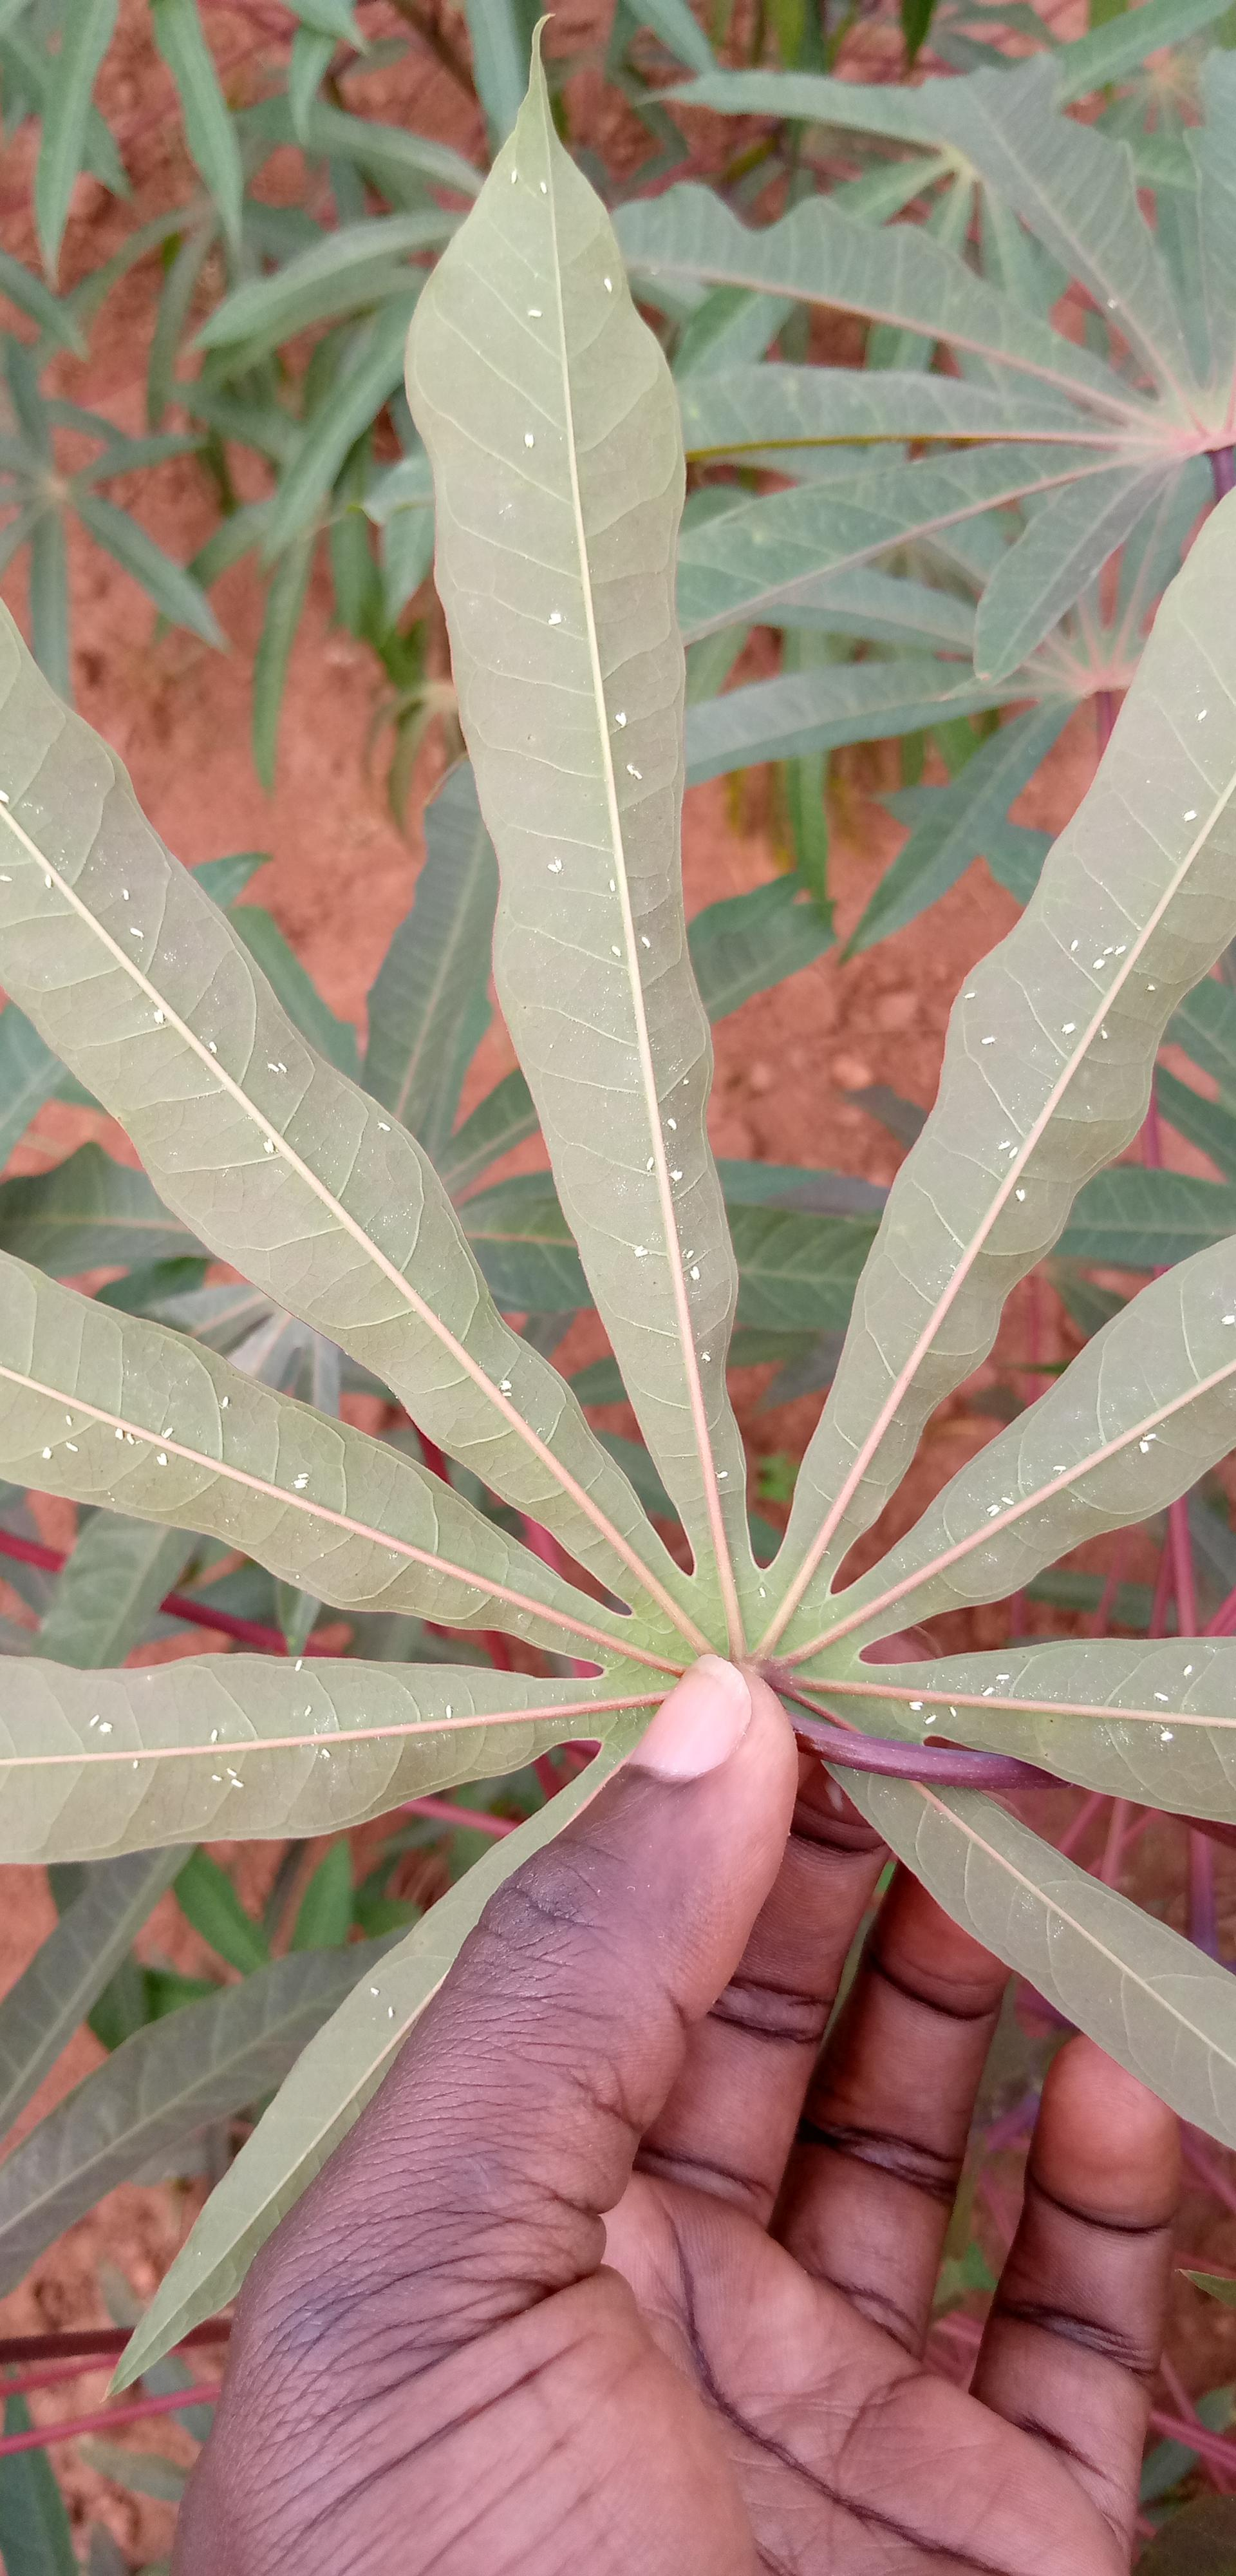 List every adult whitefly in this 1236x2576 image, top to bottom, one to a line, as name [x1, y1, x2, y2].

whitefly [510, 166, 520, 188]
whitefly [538, 180, 550, 196]
whitefly [604, 276, 614, 295]
whitefly [527, 308, 545, 320]
whitefly [524, 433, 529, 448]
whitefly [529, 433, 536, 450]
whitefly [548, 612, 563, 618]
whitefly [547, 618, 563, 627]
whitefly [1195, 708, 1209, 723]
whitefly [621, 711, 628, 729]
whitefly [614, 713, 620, 726]
whitefly [625, 763, 633, 776]
whitefly [633, 770, 643, 781]
whitefly [1183, 810, 1196, 818]
whitefly [1183, 813, 1197, 822]
whitefly [554, 858, 564, 872]
whitefly [545, 863, 559, 874]
whitefly [43, 872, 55, 890]
whitefly [1, 873, 14, 883]
whitefly [608, 878, 617, 894]
whitefly [122, 887, 131, 902]
whitefly [128, 926, 145, 940]
whitefly [640, 934, 653, 951]
whitefly [1069, 938, 1080, 952]
whitefly [1115, 943, 1127, 957]
whitefly [609, 944, 624, 959]
whitefly [1101, 946, 1114, 956]
whitefly [1092, 958, 1102, 970]
whitefly [1096, 959, 1106, 971]
whitefly [1145, 982, 1158, 994]
whitefly [963, 990, 979, 1001]
whitefly [158, 1008, 165, 1025]
whitefly [153, 1010, 159, 1025]
whitefly [1060, 1022, 1074, 1033]
whitefly [1064, 1025, 1076, 1036]
whitefly [1099, 1028, 1111, 1042]
whitefly [979, 1034, 997, 1046]
whitefly [208, 1039, 220, 1056]
whitefly [277, 1061, 288, 1074]
whitefly [265, 1062, 280, 1074]
whitefly [666, 1116, 680, 1132]
whitefly [375, 1119, 393, 1133]
whitefly [267, 1137, 276, 1155]
whitefly [997, 1139, 1012, 1152]
whitefly [262, 1141, 270, 1155]
whitefly [1007, 1145, 1019, 1160]
whitefly [644, 1155, 655, 1173]
whitefly [669, 1168, 678, 1183]
whitefly [677, 1169, 684, 1182]
whitefly [1020, 1188, 1027, 1204]
whitefly [1015, 1188, 1020, 1202]
whitefly [633, 1244, 644, 1253]
whitefly [683, 1248, 695, 1260]
whitefly [636, 1249, 649, 1258]
whitefly [692, 1265, 702, 1281]
whitefly [689, 1269, 697, 1282]
whitefly [1221, 1314, 1235, 1322]
whitefly [1223, 1318, 1235, 1327]
whitefly [699, 1350, 714, 1364]
whitefly [500, 1379, 512, 1385]
whitefly [500, 1384, 513, 1391]
whitefly [500, 1391, 514, 1398]
whitefly [221, 1394, 230, 1410]
whitefly [65, 1412, 75, 1427]
whitefly [160, 1425, 175, 1439]
whitefly [114, 1426, 120, 1439]
whitefly [118, 1427, 125, 1441]
whitefly [126, 1432, 136, 1446]
whitefly [1141, 1432, 1157, 1441]
whitefly [64, 1439, 80, 1454]
whitefly [1138, 1440, 1147, 1455]
whitefly [1144, 1440, 1150, 1452]
whitefly [41, 1444, 50, 1459]
whitefly [47, 1449, 53, 1460]
whitefly [160, 1452, 169, 1468]
whitefly [155, 1454, 161, 1466]
whitefly [1051, 1464, 1067, 1472]
whitefly [713, 1468, 730, 1481]
whitefly [297, 1472, 311, 1479]
whitefly [292, 1477, 311, 1484]
whitefly [294, 1484, 308, 1490]
whitefly [999, 1496, 1016, 1507]
whitefly [986, 1504, 998, 1513]
whitefly [989, 1506, 1000, 1519]
whitefly [757, 1585, 768, 1599]
whitefly [294, 1658, 304, 1674]
whitefly [1180, 1663, 1195, 1678]
whitefly [994, 1672, 1011, 1681]
whitefly [981, 1685, 995, 1698]
whitefly [1152, 1691, 1170, 1703]
whitefly [906, 1700, 923, 1707]
whitefly [444, 1703, 454, 1719]
whitefly [303, 1703, 314, 1718]
whitefly [948, 1705, 959, 1719]
whitefly [909, 1705, 922, 1712]
whitefly [88, 1713, 100, 1728]
whitefly [923, 1713, 938, 1727]
whitefly [102, 1721, 113, 1730]
whitefly [98, 1725, 113, 1734]
whitefly [209, 1727, 220, 1744]
whitefly [1159, 1730, 1170, 1737]
whitefly [1159, 1734, 1174, 1743]
whitefly [319, 1747, 332, 1760]
whitefly [131, 1757, 140, 1770]
whitefly [225, 1766, 238, 1777]
whitefly [210, 1774, 223, 1784]
whitefly [229, 1777, 245, 1789]
whitefly [368, 1985, 382, 1997]
whitefly [386, 2004, 396, 2020]